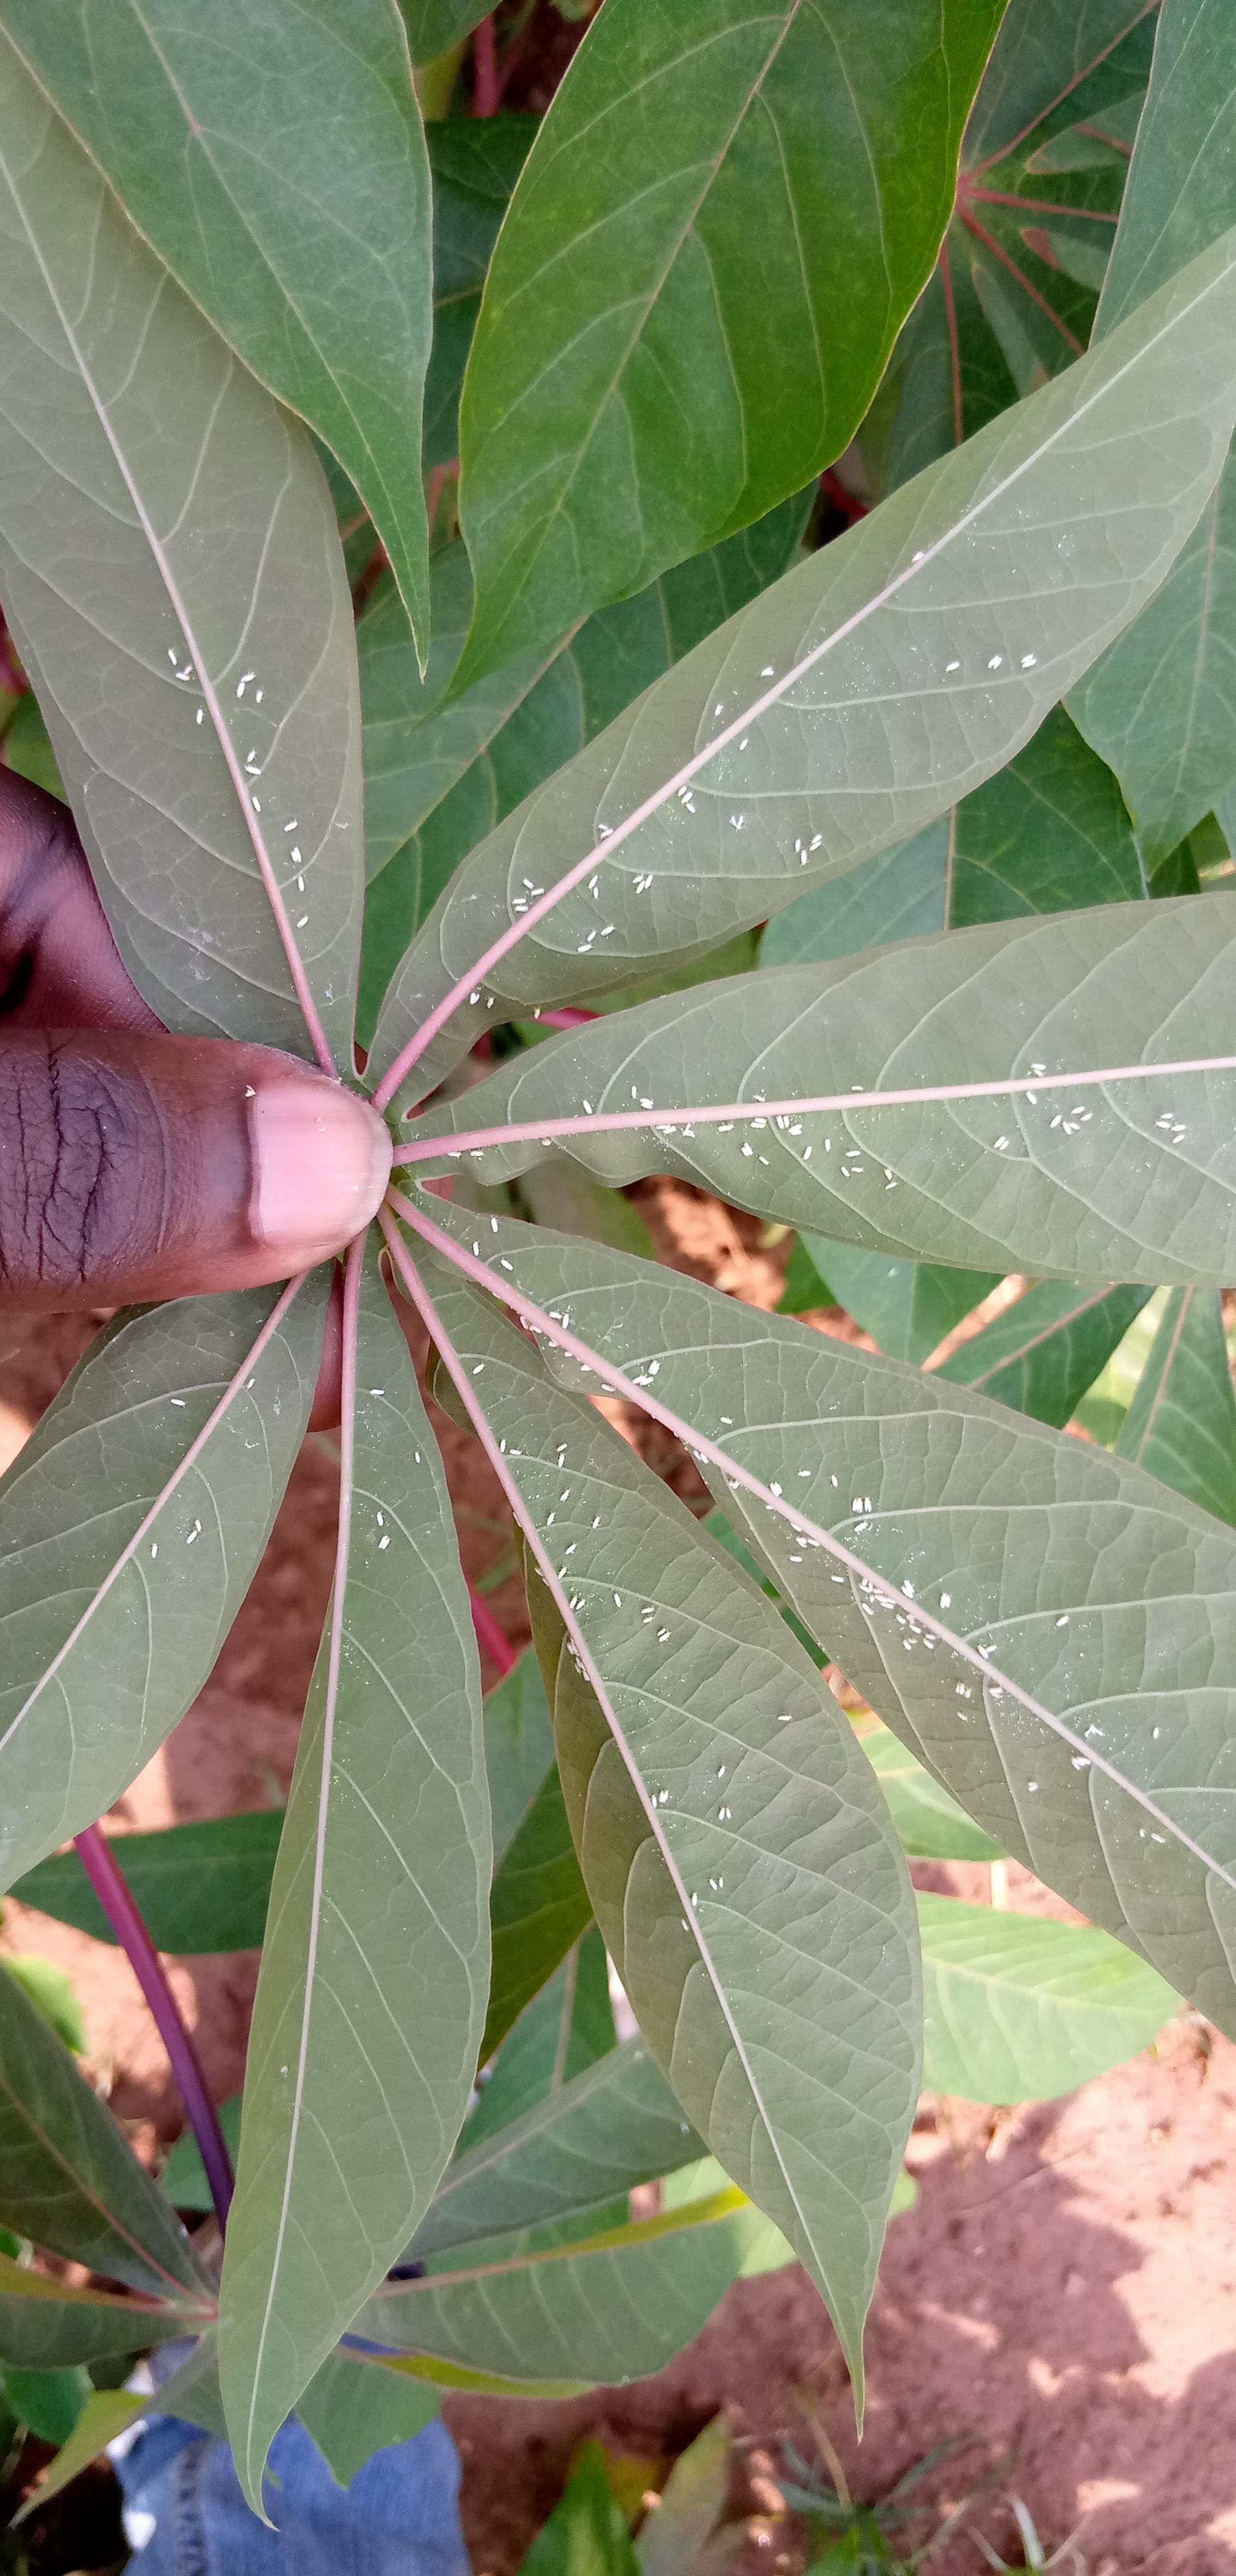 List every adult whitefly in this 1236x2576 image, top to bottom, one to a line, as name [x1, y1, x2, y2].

whitefly [910, 550, 924, 562]
whitefly [167, 647, 178, 665]
whitefly [987, 652, 1002, 670]
whitefly [1020, 652, 1037, 670]
whitefly [944, 658, 962, 673]
whitefly [180, 665, 193, 675]
whitefly [758, 665, 779, 679]
whitefly [173, 672, 191, 683]
whitefly [238, 672, 258, 683]
whitefly [236, 680, 245, 701]
whitefly [254, 688, 265, 706]
whitefly [712, 703, 725, 719]
whitefly [194, 706, 203, 727]
whitefly [738, 738, 750, 752]
whitefly [245, 749, 256, 763]
whitefly [243, 764, 263, 776]
whitefly [250, 794, 263, 814]
whitefly [684, 801, 697, 813]
whitefly [727, 813, 743, 831]
whitefly [283, 819, 300, 833]
whitefly [597, 822, 613, 838]
whitefly [792, 837, 801, 852]
whitefly [289, 844, 303, 866]
whitefly [800, 849, 807, 867]
whitefly [632, 871, 643, 882]
whitefly [586, 872, 601, 889]
whitefly [644, 872, 653, 890]
whitefly [295, 874, 306, 893]
whitefly [520, 877, 536, 889]
whitefly [635, 879, 646, 893]
whitefly [592, 884, 600, 900]
whitefly [510, 897, 527, 905]
whitefly [513, 904, 529, 912]
whitefly [295, 916, 309, 929]
whitefly [599, 923, 617, 937]
whitefly [586, 930, 600, 943]
whitefly [575, 943, 594, 952]
whitefly [469, 990, 480, 1005]
whitefly [485, 995, 495, 1010]
whitefly [532, 1007, 541, 1021]
whitefly [1029, 1062, 1047, 1069]
whitefly [1030, 1066, 1045, 1079]
whitefly [629, 1084, 639, 1099]
whitefly [848, 1084, 865, 1092]
whitefly [1025, 1090, 1038, 1106]
whitefly [753, 1093, 765, 1103]
whitefly [580, 1098, 594, 1115]
whitefly [1069, 1104, 1087, 1115]
whitefly [1049, 1112, 1062, 1130]
whitefly [1157, 1112, 1172, 1121]
whitefly [1080, 1112, 1094, 1123]
whitefly [782, 1113, 790, 1129]
whitefly [774, 1115, 784, 1129]
whitefly [1061, 1118, 1080, 1135]
whitefly [1152, 1120, 1171, 1129]
whitefly [681, 1121, 697, 1139]
whitefly [1171, 1121, 1187, 1133]
whitefly [716, 1122, 735, 1133]
whitefly [653, 1123, 679, 1135]
whitefly [1170, 1133, 1189, 1146]
whitefly [993, 1135, 1009, 1152]
whitefly [539, 1137, 553, 1148]
whitefly [823, 1137, 830, 1151]
whitefly [739, 1141, 754, 1157]
whitefly [802, 1144, 812, 1161]
whitefly [468, 1148, 485, 1159]
whitefly [842, 1148, 861, 1159]
whitefly [444, 1150, 462, 1157]
whitefly [758, 1155, 769, 1166]
whitefly [839, 1165, 851, 1178]
whitefly [848, 1166, 864, 1173]
whitefly [883, 1168, 894, 1182]
whitefly [886, 1180, 899, 1190]
whitefly [489, 1215, 500, 1234]
whitefly [471, 1239, 481, 1257]
whitefly [499, 1257, 514, 1271]
whitefly [559, 1313, 572, 1329]
whitefly [518, 1314, 528, 1331]
whitefly [527, 1322, 543, 1336]
whitefly [545, 1336, 559, 1349]
whitefly [561, 1349, 574, 1360]
whitefly [647, 1359, 661, 1375]
whitefly [471, 1361, 485, 1376]
whitefly [579, 1361, 592, 1374]
whitefly [632, 1373, 655, 1387]
whitefly [245, 1376, 257, 1390]
whitefly [599, 1383, 615, 1393]
whitefly [367, 1387, 386, 1397]
whitefly [168, 1397, 187, 1408]
whitefly [718, 1415, 733, 1425]
whitefly [498, 1436, 507, 1456]
whitefly [555, 1442, 570, 1450]
whitefly [508, 1447, 523, 1457]
whitefly [691, 1448, 699, 1462]
whitefly [412, 1449, 422, 1466]
whitefly [698, 1451, 711, 1466]
whitefly [556, 1452, 565, 1470]
whitefly [796, 1468, 811, 1479]
whitefly [829, 1473, 839, 1490]
whitefly [725, 1477, 742, 1490]
whitefly [767, 1481, 783, 1496]
whitefly [559, 1487, 572, 1503]
whitefly [863, 1495, 872, 1512]
whitefly [374, 1510, 385, 1526]
whitefly [545, 1510, 556, 1527]
whitefly [591, 1515, 601, 1530]
whitefly [192, 1517, 205, 1531]
whitefly [787, 1520, 803, 1533]
whitefly [853, 1520, 867, 1534]
whitefly [185, 1529, 199, 1546]
whitefly [377, 1533, 390, 1550]
whitefly [149, 1541, 158, 1559]
whitefly [564, 1541, 580, 1557]
whitefly [787, 1554, 803, 1564]
whitefly [556, 1565, 568, 1580]
whitefly [828, 1574, 844, 1584]
whitefly [900, 1584, 915, 1597]
whitefly [611, 1591, 623, 1609]
whitefly [939, 1591, 952, 1610]
whitefly [567, 1596, 576, 1609]
whitefly [575, 1598, 586, 1611]
whitefly [859, 1601, 874, 1616]
whitefly [640, 1606, 654, 1613]
whitefly [895, 1612, 905, 1624]
whitefly [906, 1613, 915, 1624]
whitefly [1053, 1613, 1072, 1628]
whitefly [641, 1615, 655, 1624]
whitefly [655, 1627, 673, 1643]
whitefly [920, 1638, 934, 1649]
whitefly [901, 1639, 912, 1651]
whitefly [975, 1643, 997, 1660]
whitefly [988, 1685, 1004, 1700]
whitefly [955, 1709, 969, 1722]
whitefly [776, 1713, 793, 1724]
whitefly [1083, 1721, 1103, 1738]
whitefly [1151, 1724, 1161, 1742]
whitefly [1070, 1752, 1093, 1772]
whitefly [715, 1763, 727, 1777]
whitefly [1026, 1779, 1039, 1794]
whitefly [658, 1788, 669, 1803]
whitefly [648, 1793, 658, 1808]
whitefly [716, 1804, 733, 1821]
whitefly [1149, 1832, 1166, 1844]
whitefly [716, 1874, 727, 1889]
whitefly [707, 1875, 718, 1890]
whitefly [690, 1890, 698, 1908]
whitefly [679, 1917, 691, 1933]